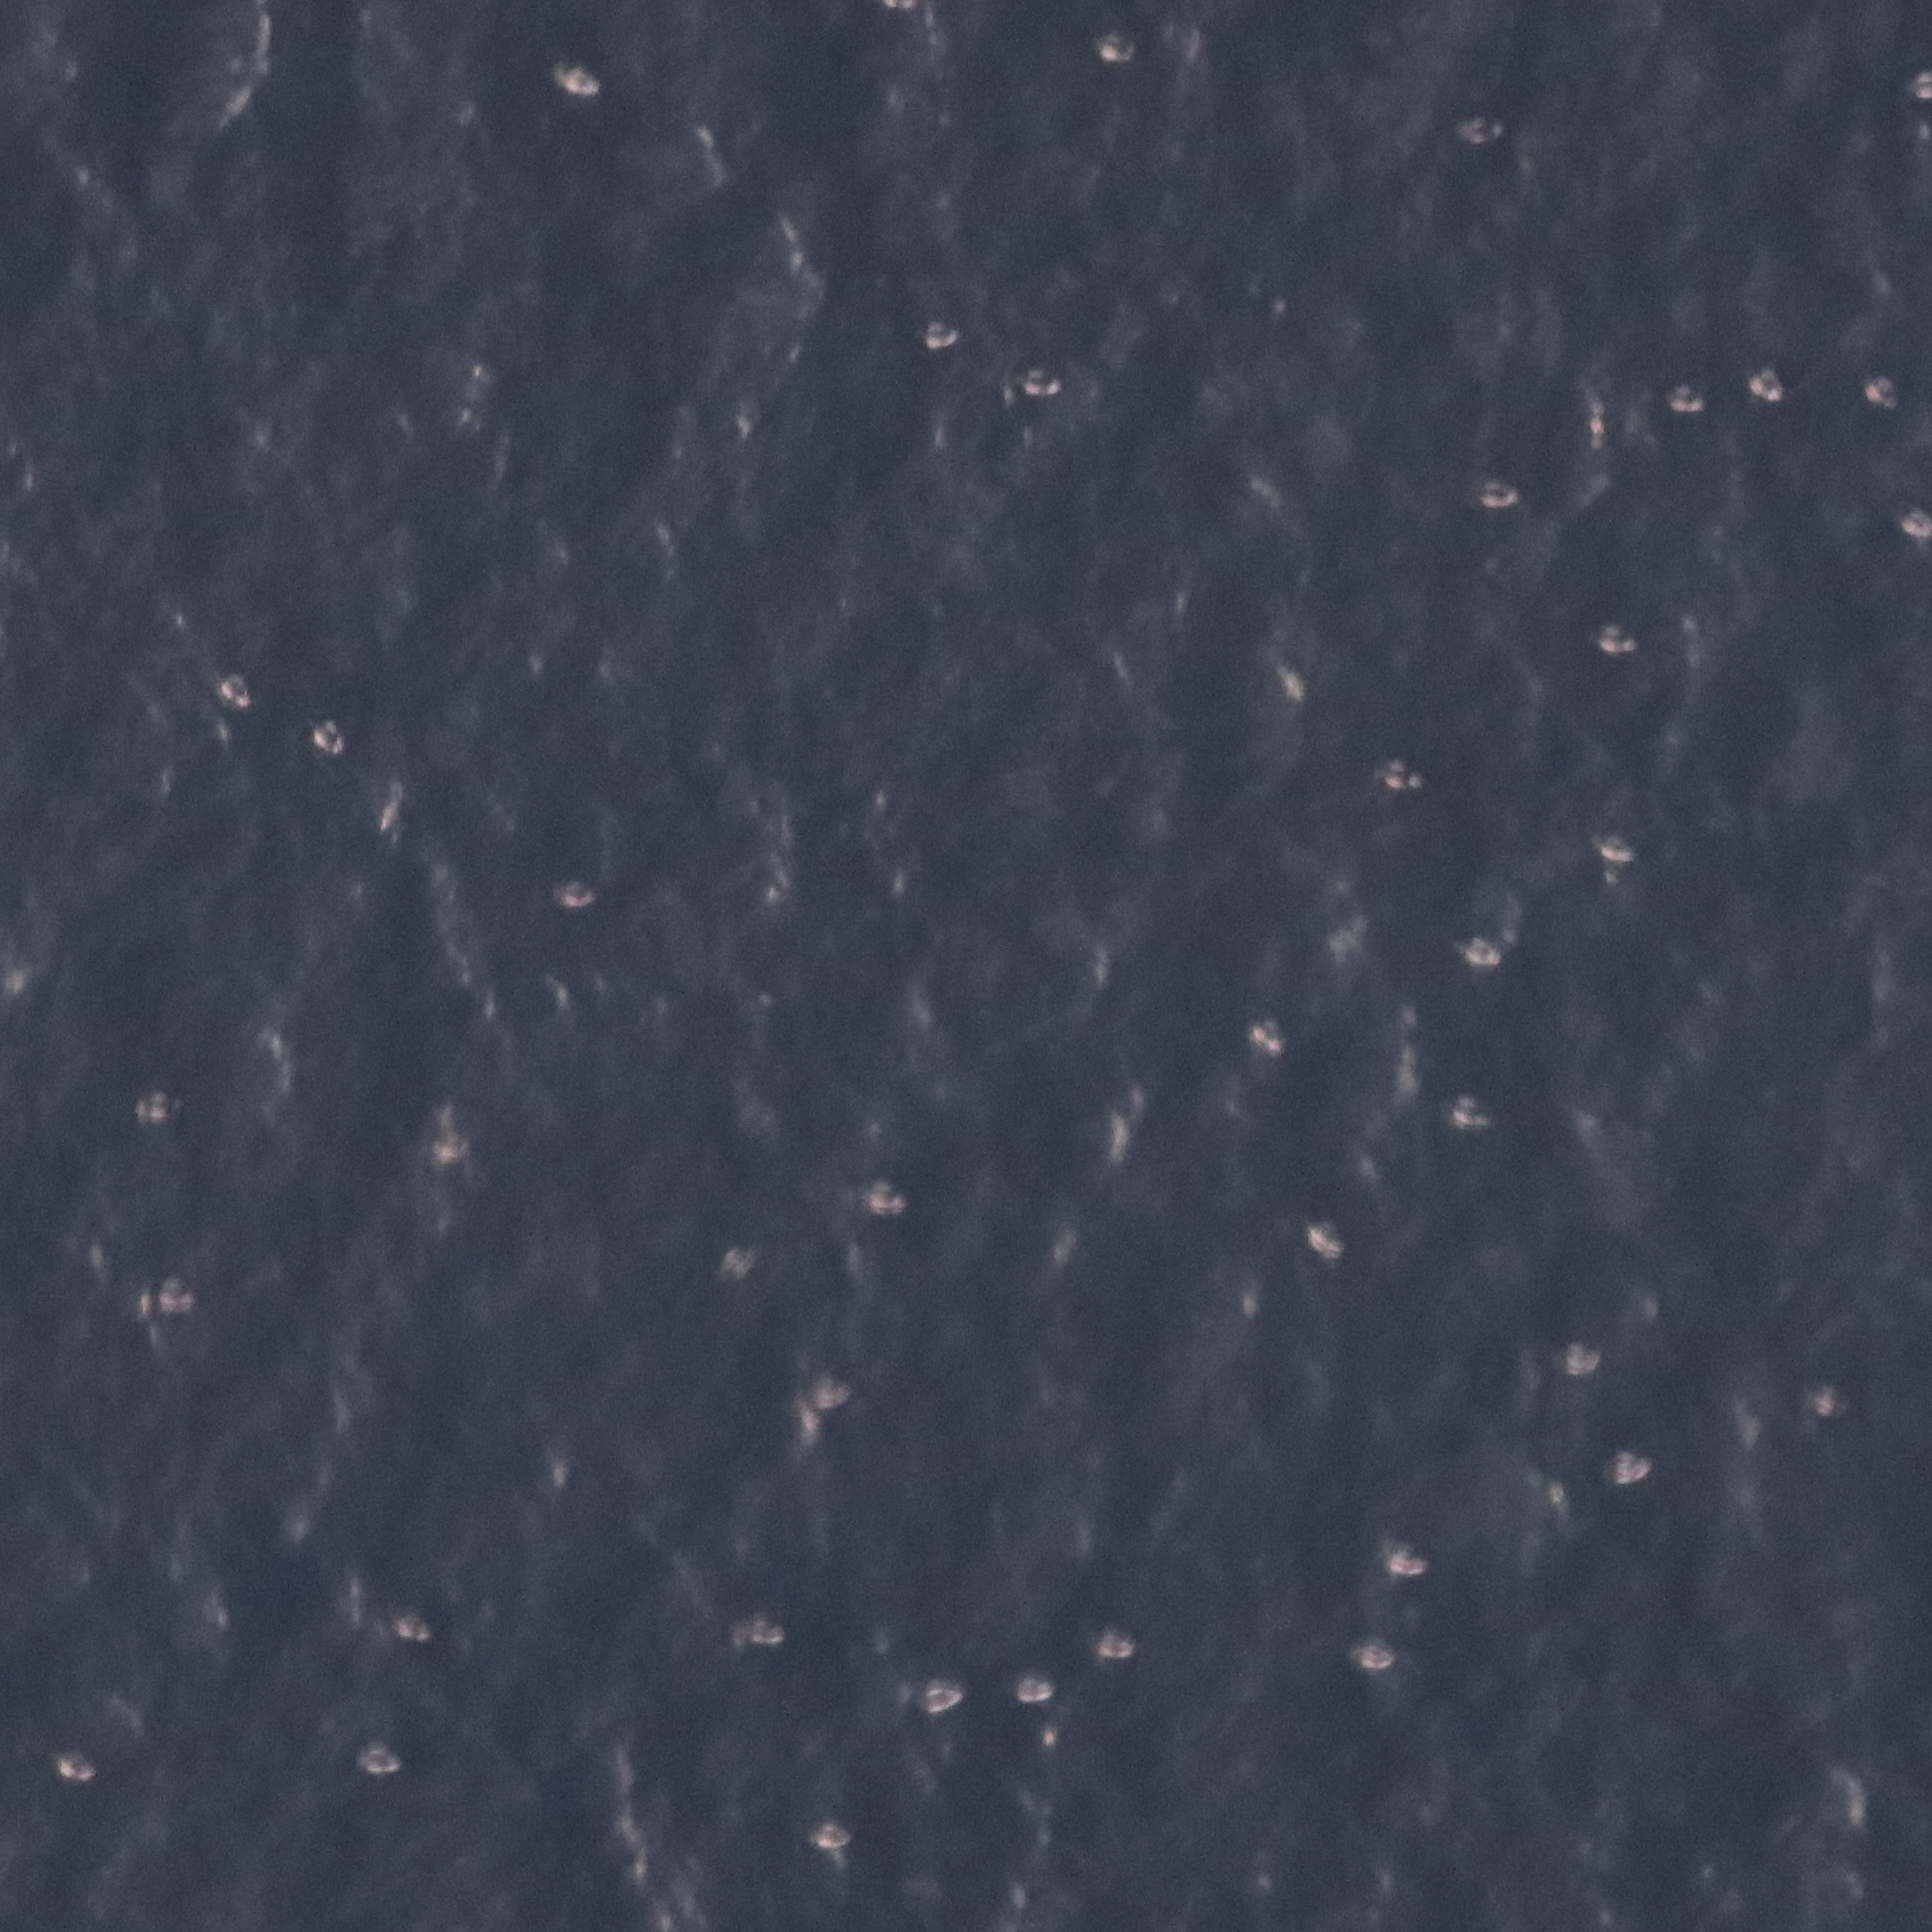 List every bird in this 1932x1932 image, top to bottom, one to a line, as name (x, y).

brant (1117, 47)
brant (577, 76)
brant (1480, 131)
brant (937, 330)
brant (1042, 385)
brant (1769, 387)
brant (1879, 388)
brant (1686, 399)
brant (1500, 495)
brant (1919, 523)
brant (1614, 634)
brant (234, 691)
brant (329, 736)
brant (1399, 773)
brant (1616, 849)
brant (575, 889)
brant (1479, 952)
brant (1272, 1032)
brant (160, 1104)
brant (1472, 1108)
brant (885, 1192)
brant (1322, 1232)
brant (738, 1260)
brant (179, 1290)
brant (1574, 1357)
brant (830, 1392)
brant (1831, 1401)
brant (1629, 1466)
brant (1404, 1559)
brant (407, 1626)
brant (766, 1631)
brant (1110, 1646)
brant (1374, 1654)
brant (1026, 1688)
brant (937, 1699)
brant (379, 1754)
brant (71, 1762)
brant (834, 1840)